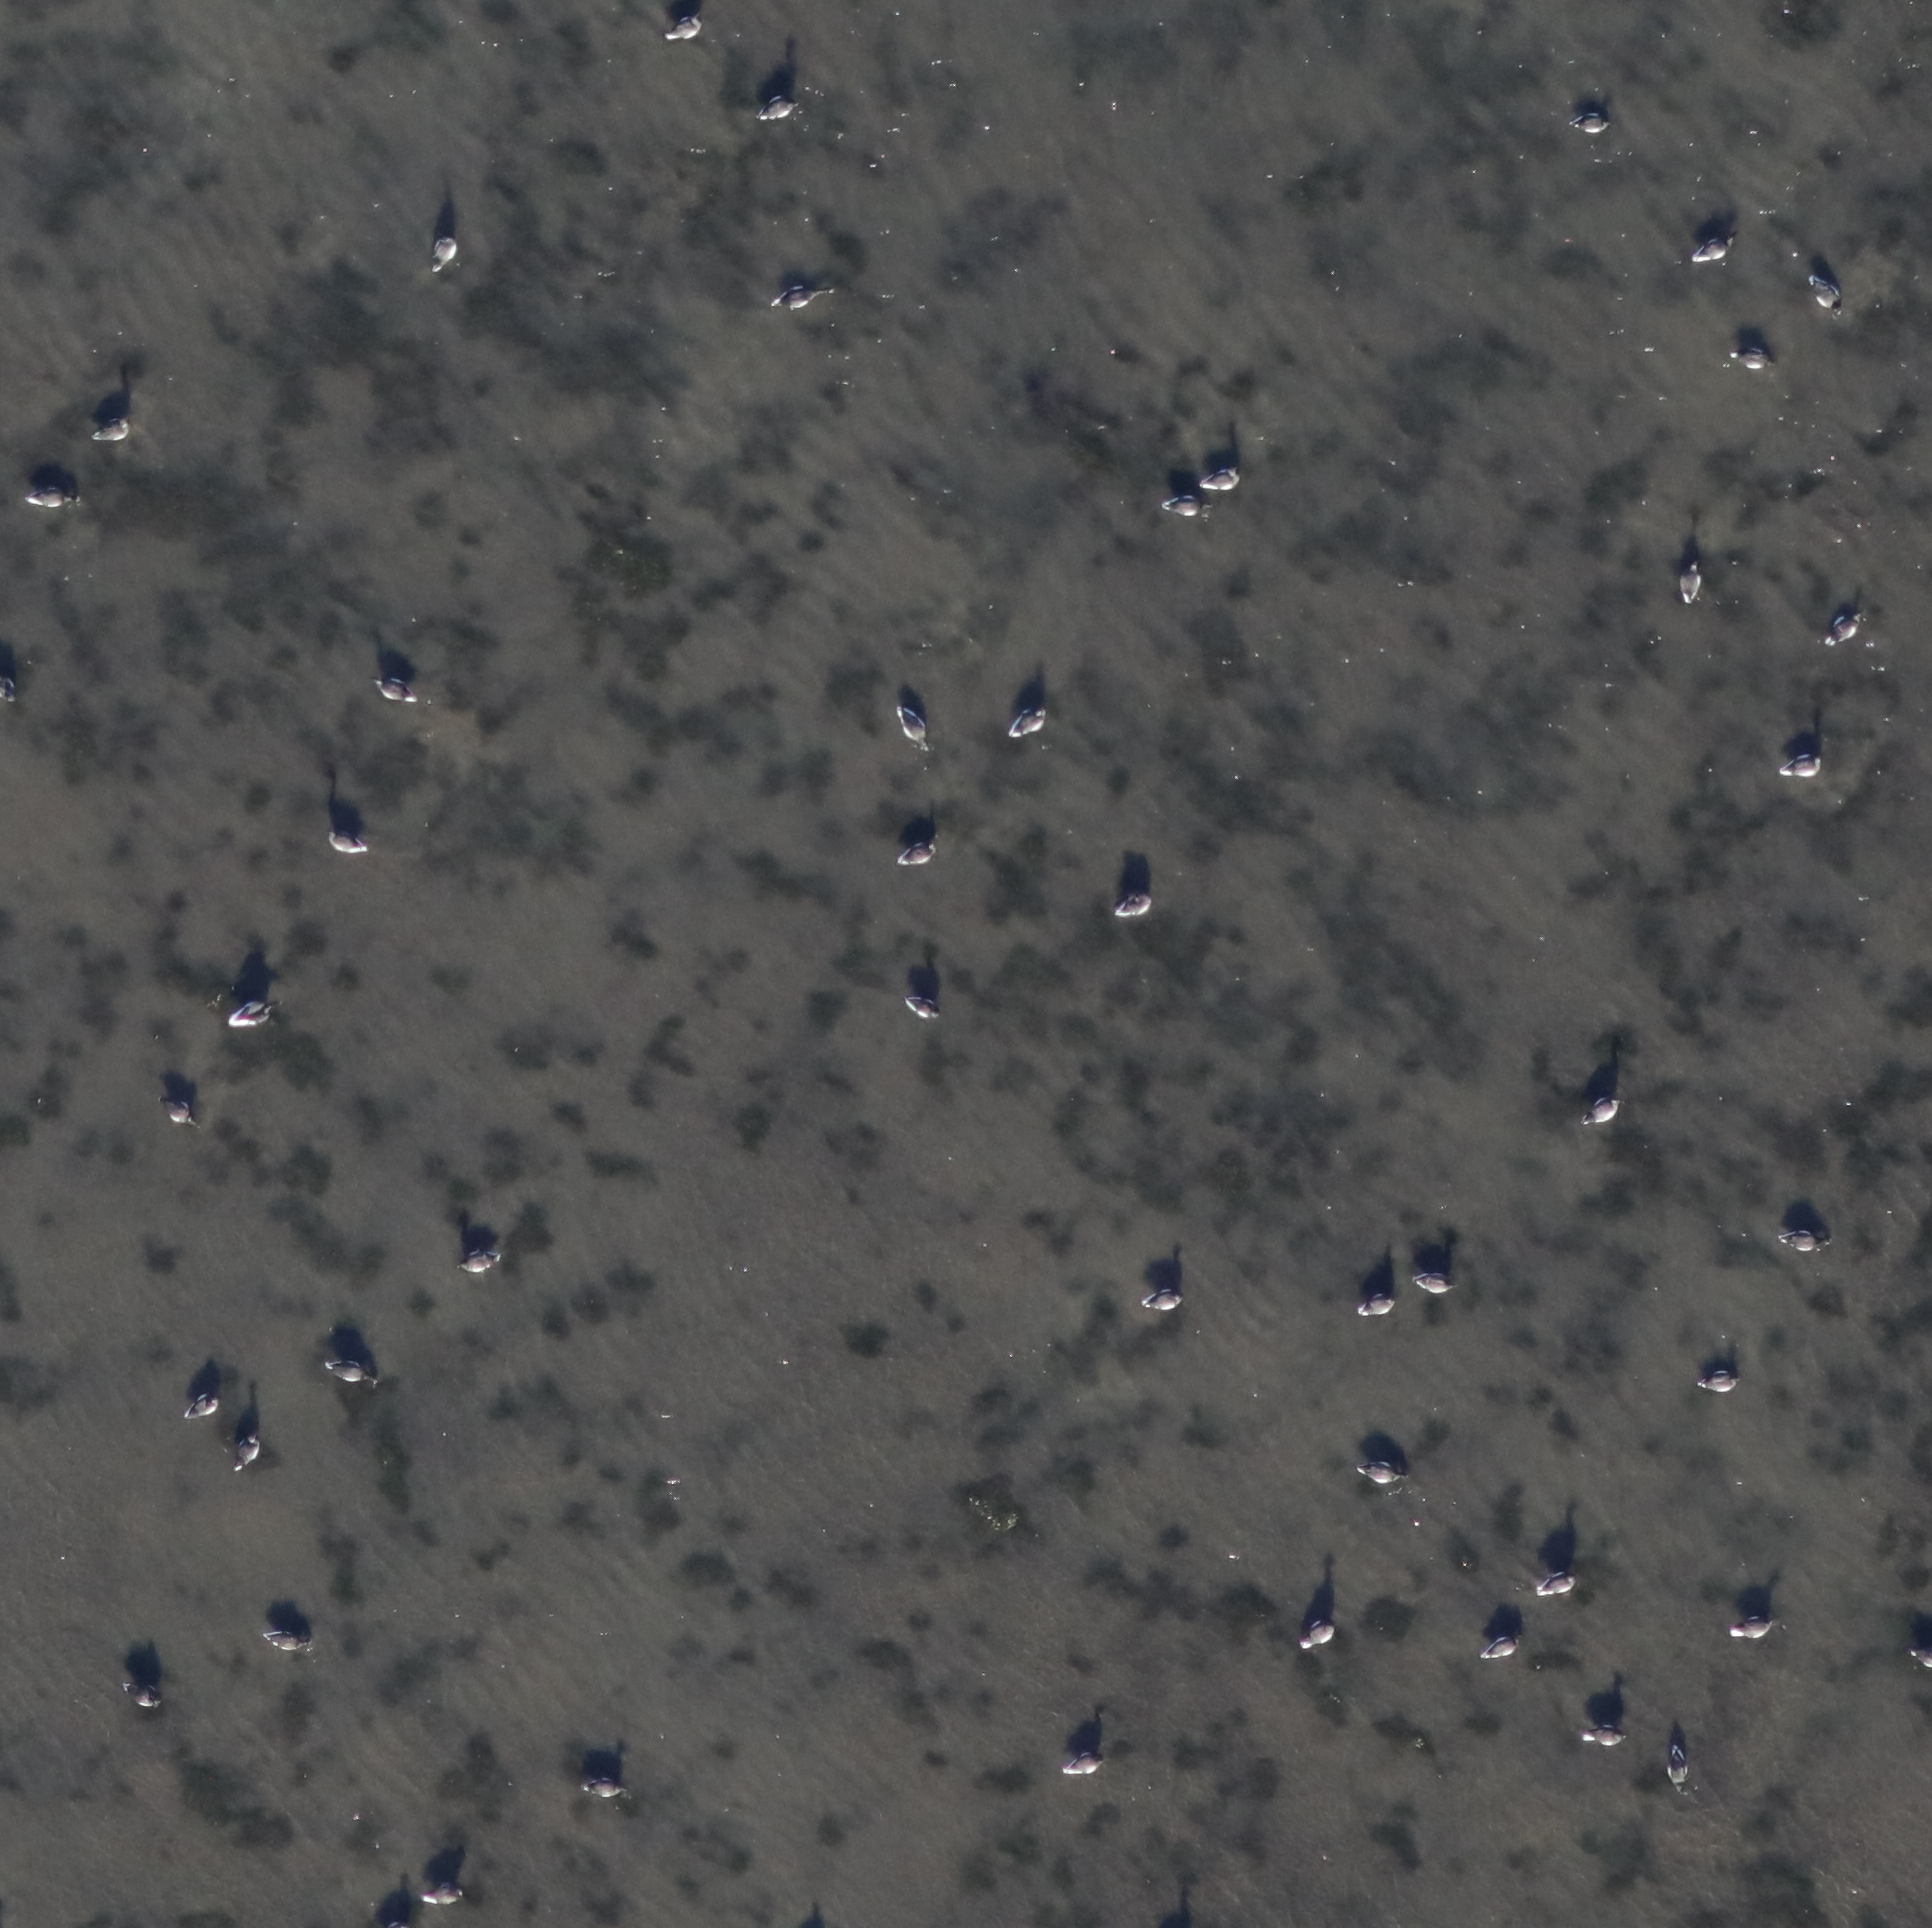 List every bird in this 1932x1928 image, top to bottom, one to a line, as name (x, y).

brant (682, 25)
brant (779, 106)
brant (1591, 120)
brant (1712, 248)
brant (443, 250)
brant (1826, 292)
brant (797, 295)
brant (1749, 356)
brant (110, 429)
brant (1214, 477)
brant (50, 495)
brant (1183, 504)
brant (1689, 581)
brant (1845, 626)
brant (396, 685)
brant (2, 686)
brant (1027, 720)
brant (913, 723)
brant (1802, 765)
brant (346, 839)
brant (915, 852)
brant (1136, 902)
brant (921, 1006)
brant (250, 1015)
brant (1601, 1108)
brant (179, 1112)
brant (1802, 1240)
brant (477, 1260)
brant (1434, 1282)
brant (1164, 1299)
brant (1377, 1302)
brant (350, 1370)
brant (1719, 1379)
brant (203, 1404)
brant (250, 1445)
brant (1381, 1474)
brant (1556, 1582)
brant (1755, 1625)
brant (1318, 1634)
brant (288, 1640)
brant (1501, 1646)
brant (1926, 1656)
brant (146, 1697)
brant (1601, 1732)
brant (1083, 1763)
brant (1678, 1764)
brant (605, 1787)
brant (436, 1892)